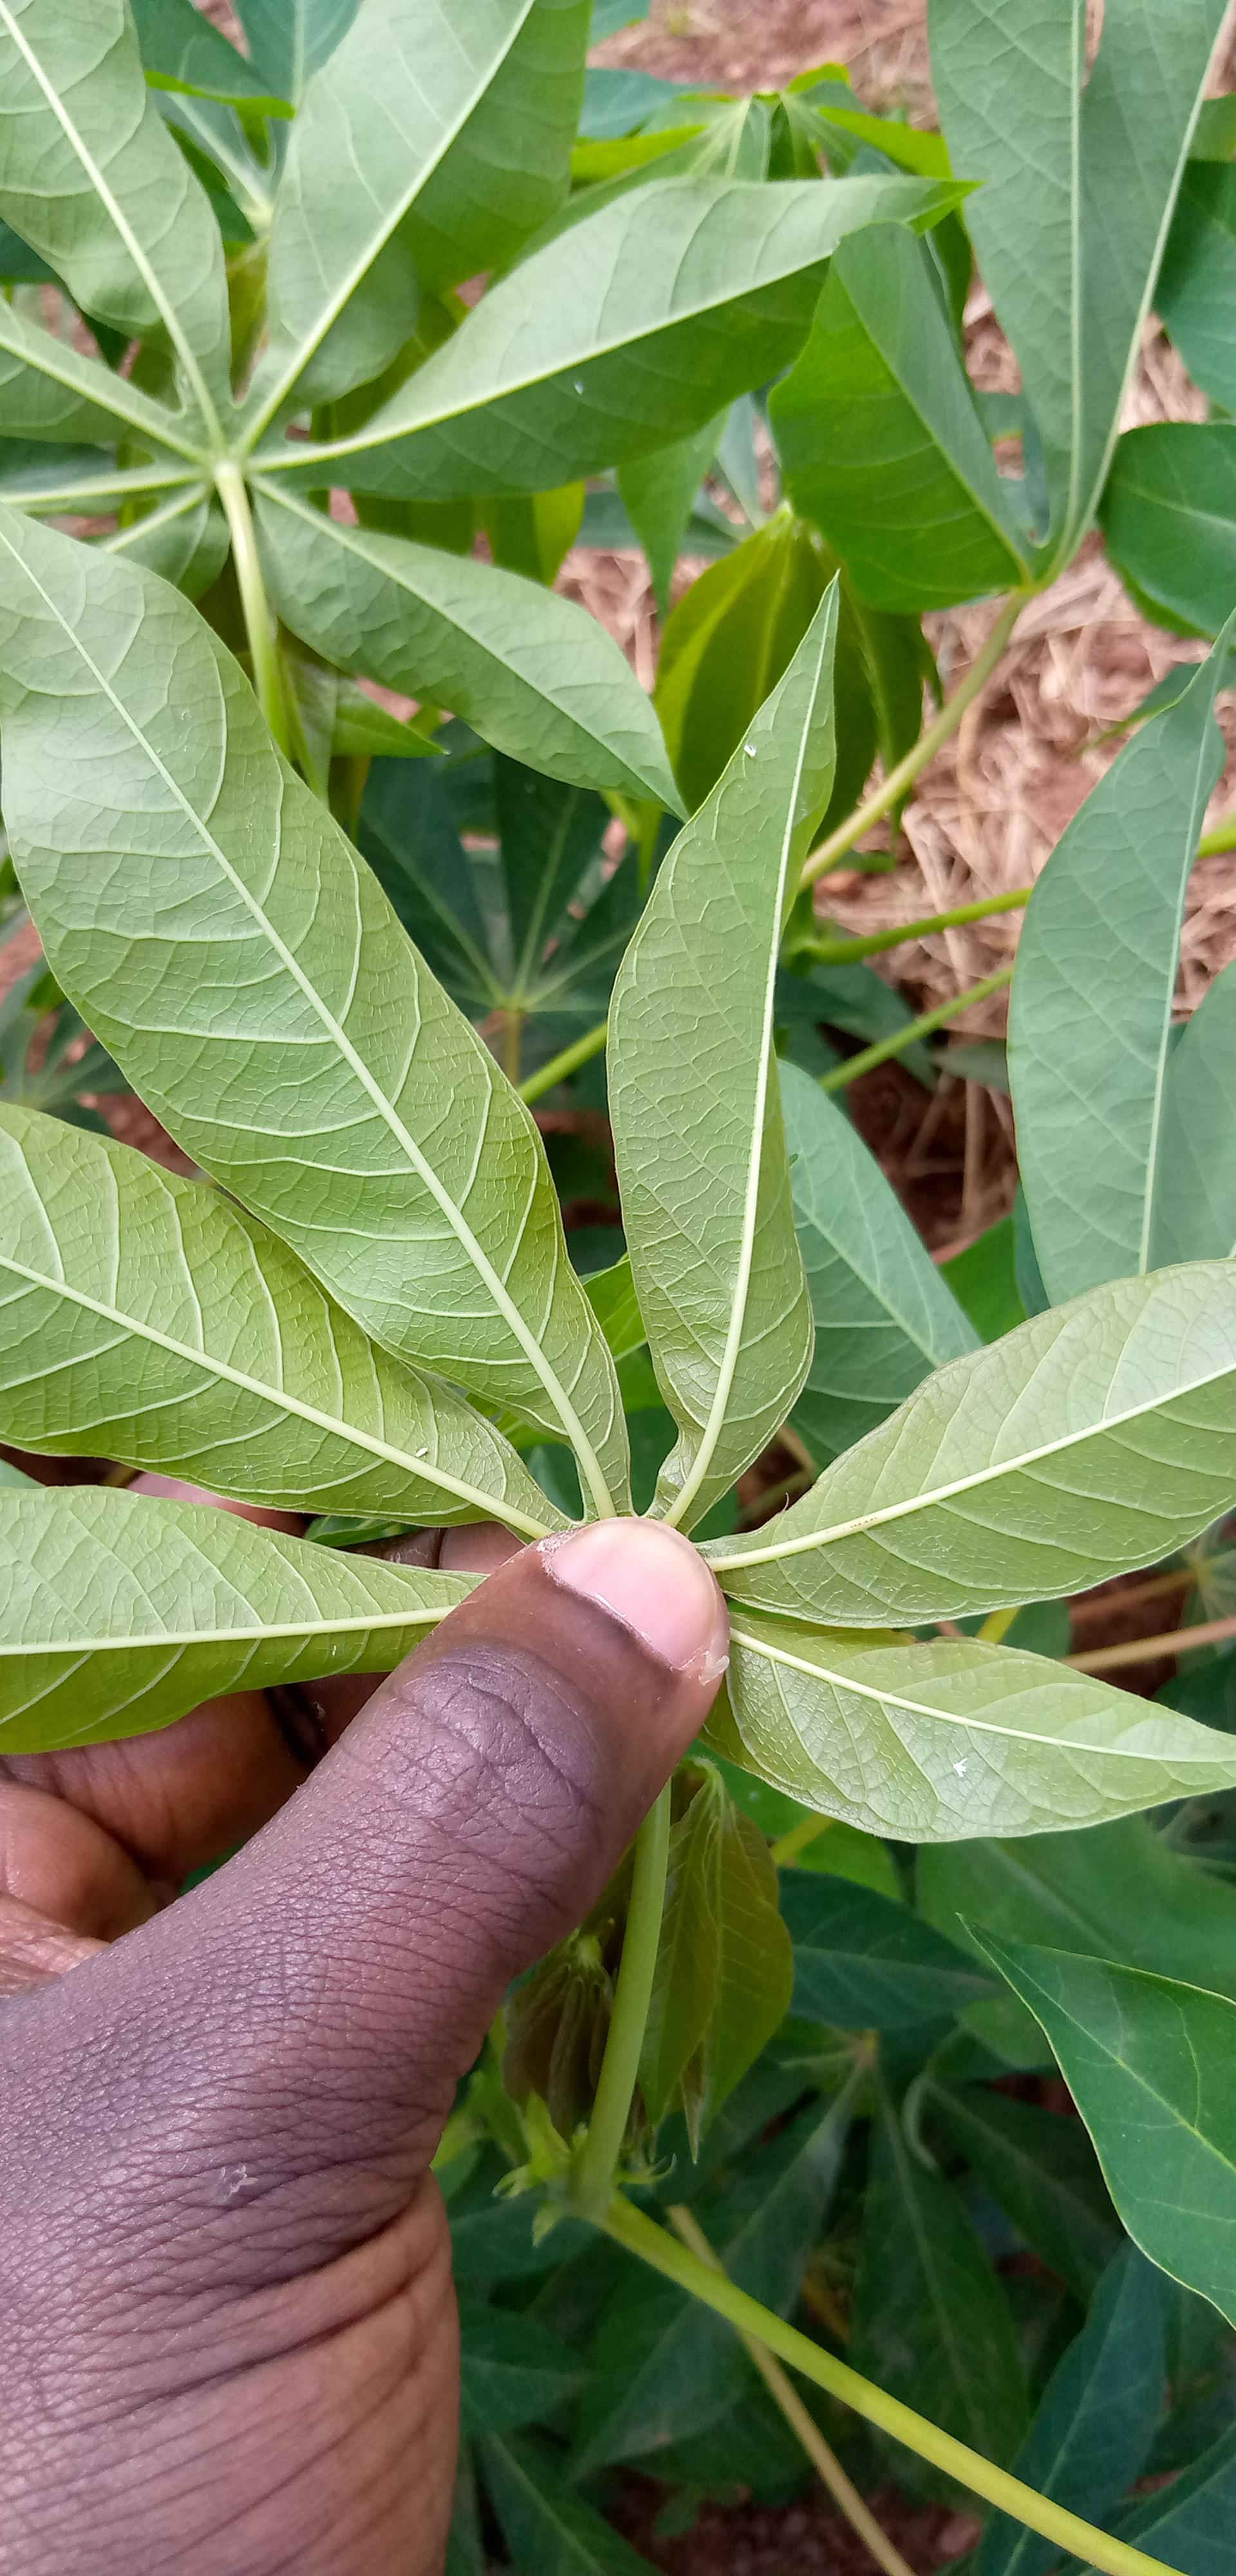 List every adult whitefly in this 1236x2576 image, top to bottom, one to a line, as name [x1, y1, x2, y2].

whitefly [741, 743, 756, 762]
whitefly [413, 1444, 428, 1464]
whitefly [951, 1755, 968, 1779]